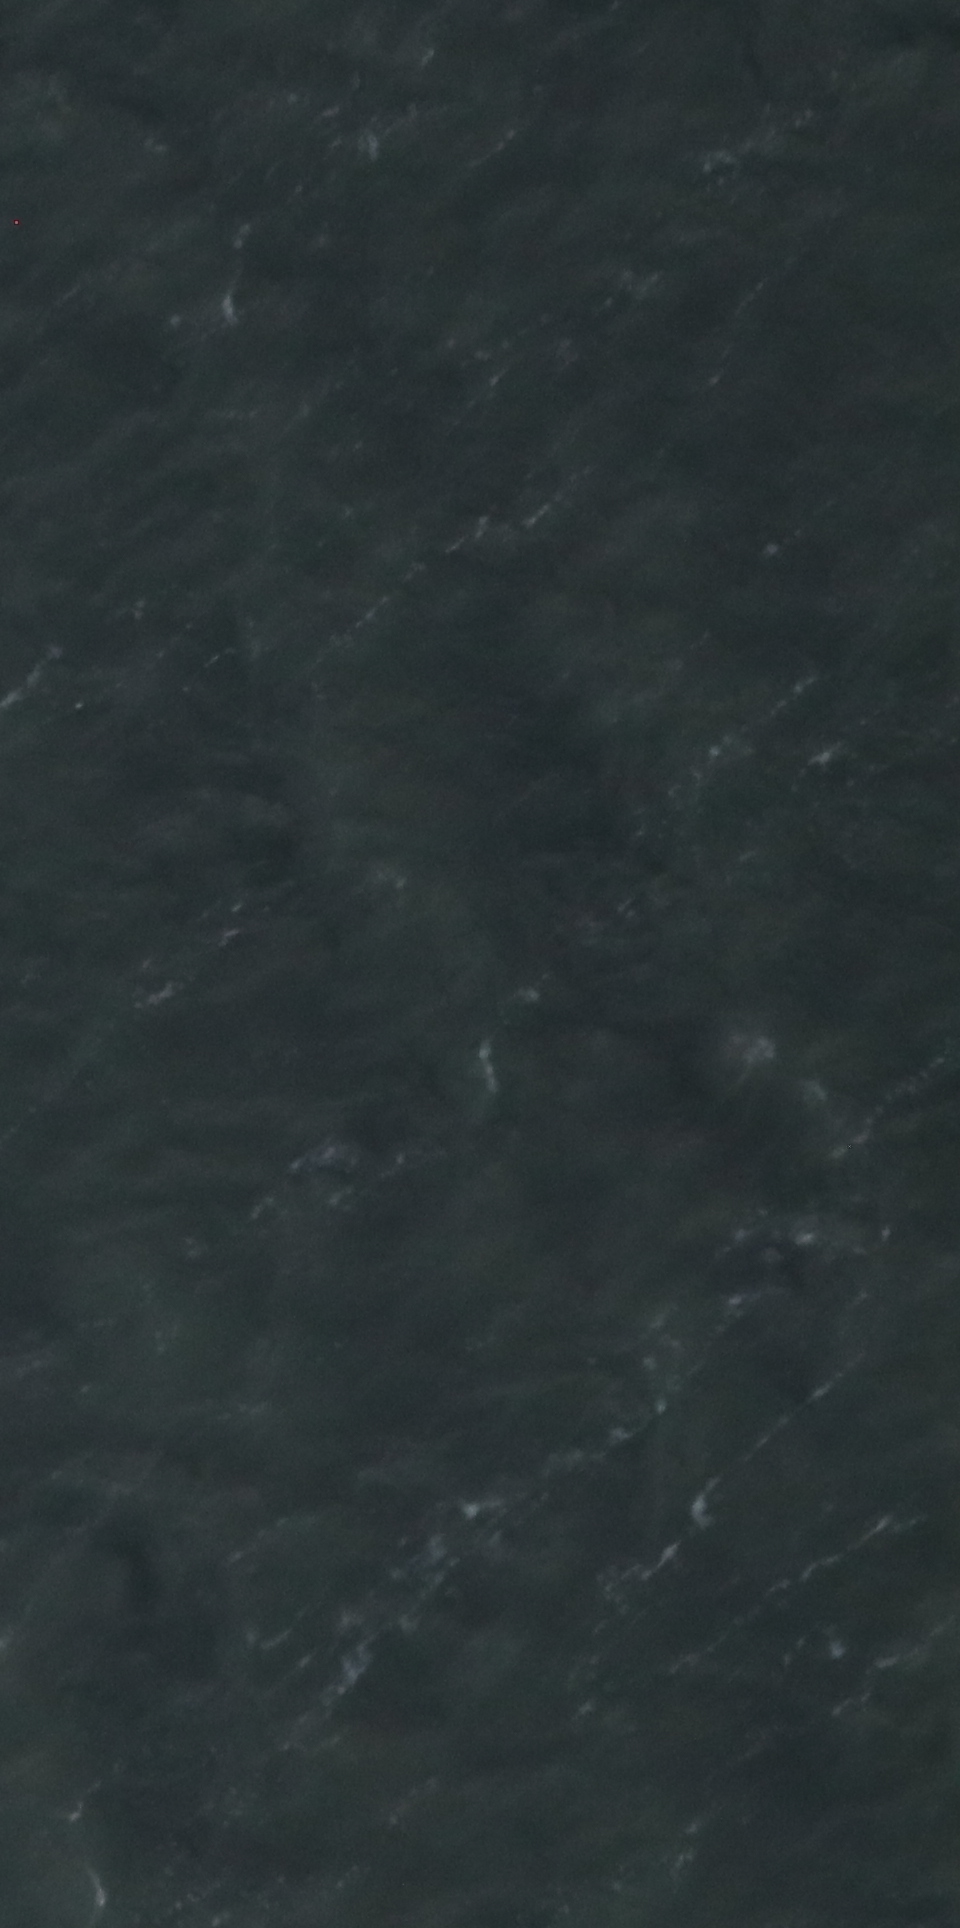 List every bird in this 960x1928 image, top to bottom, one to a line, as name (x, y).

None